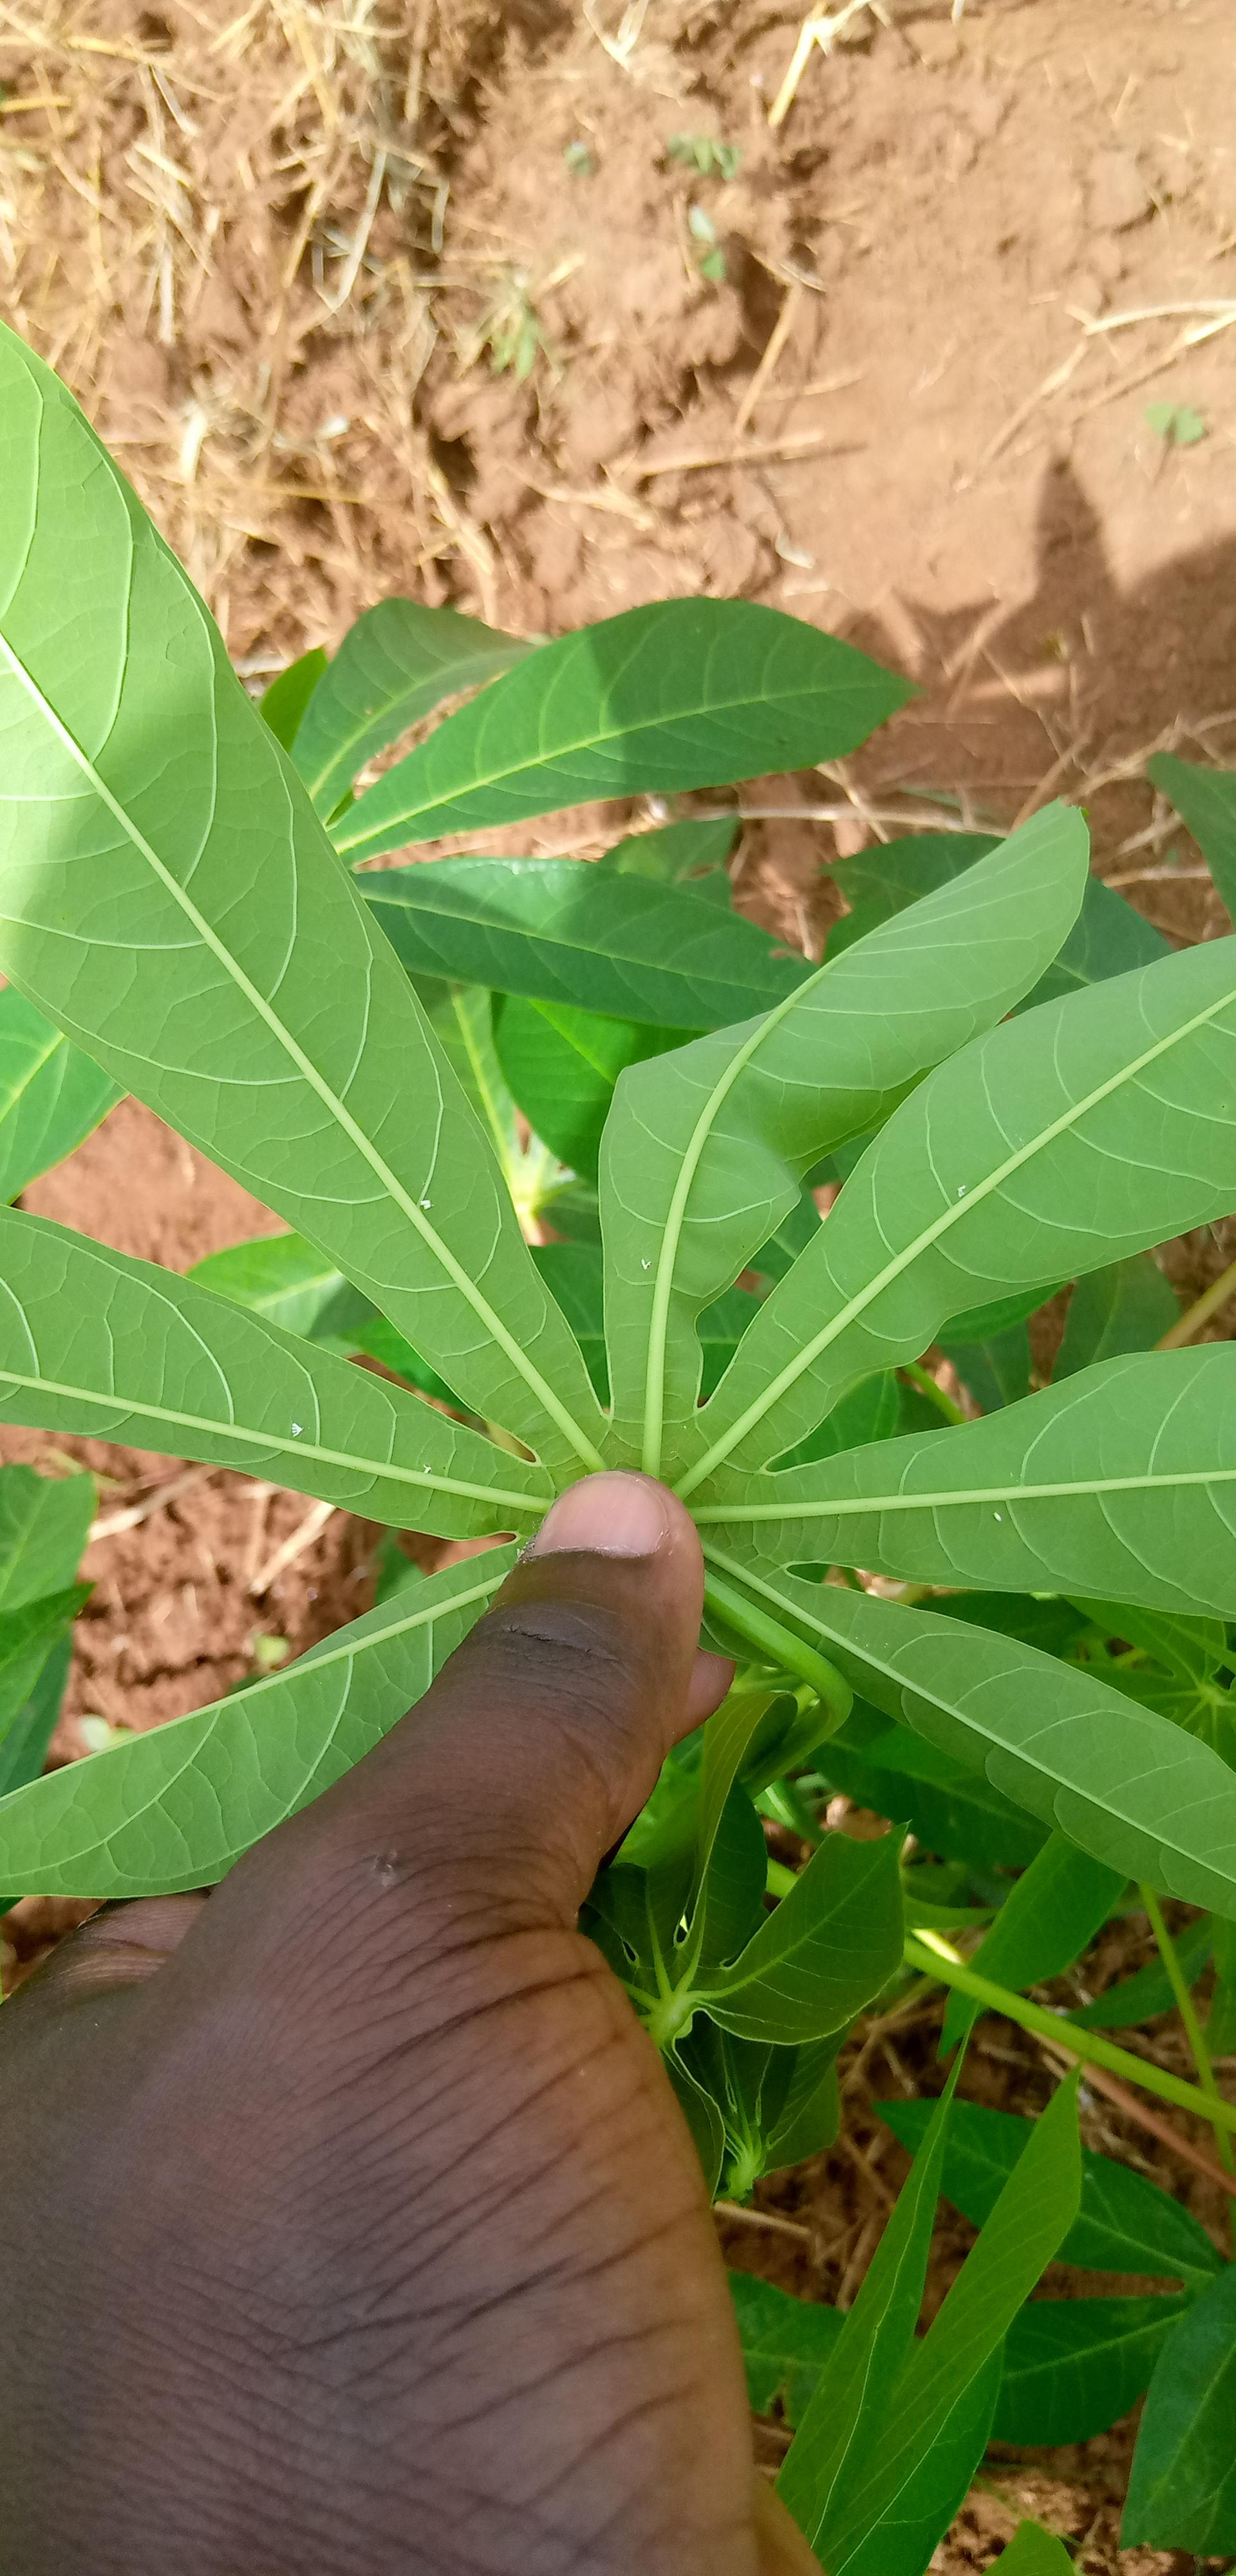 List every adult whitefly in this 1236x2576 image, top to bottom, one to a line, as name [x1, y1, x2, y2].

whitefly [955, 1182, 966, 1199]
whitefly [418, 1198, 435, 1206]
whitefly [420, 1202, 434, 1211]
whitefly [639, 1256, 653, 1270]
whitefly [290, 1420, 305, 1439]
whitefly [420, 1463, 433, 1477]
whitefly [991, 1510, 1004, 1524]